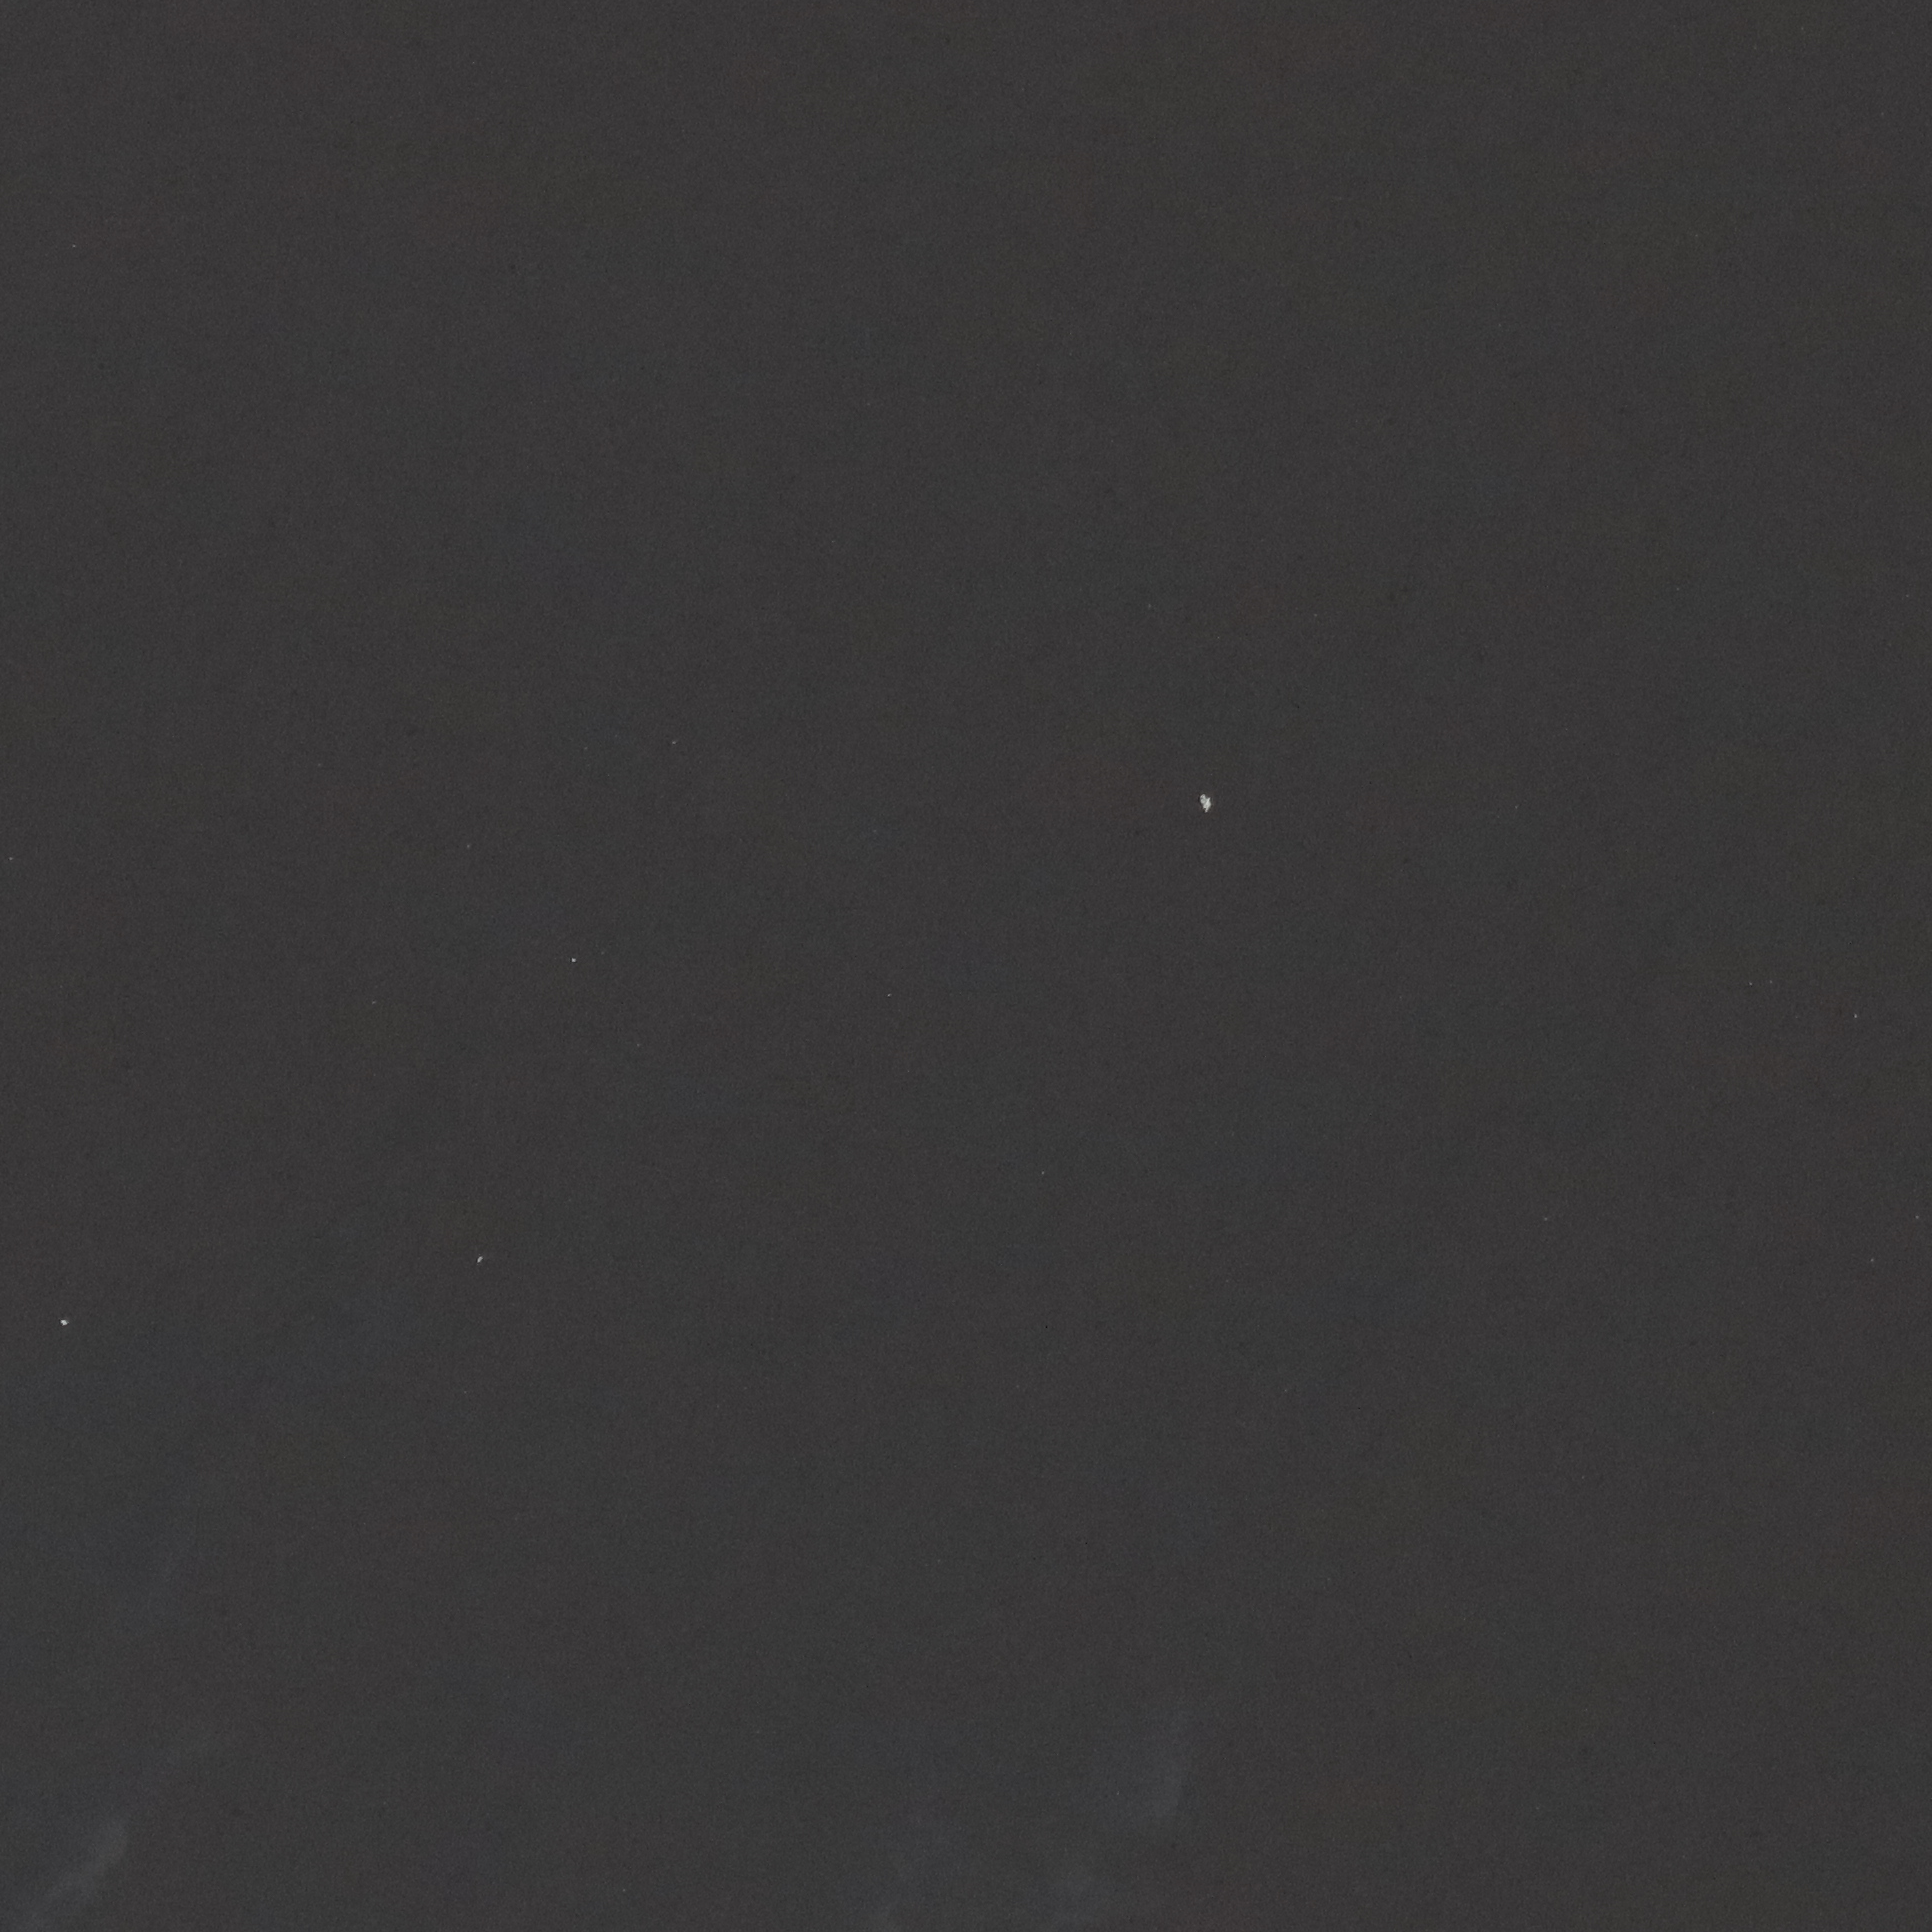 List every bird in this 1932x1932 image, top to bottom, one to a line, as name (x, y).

None